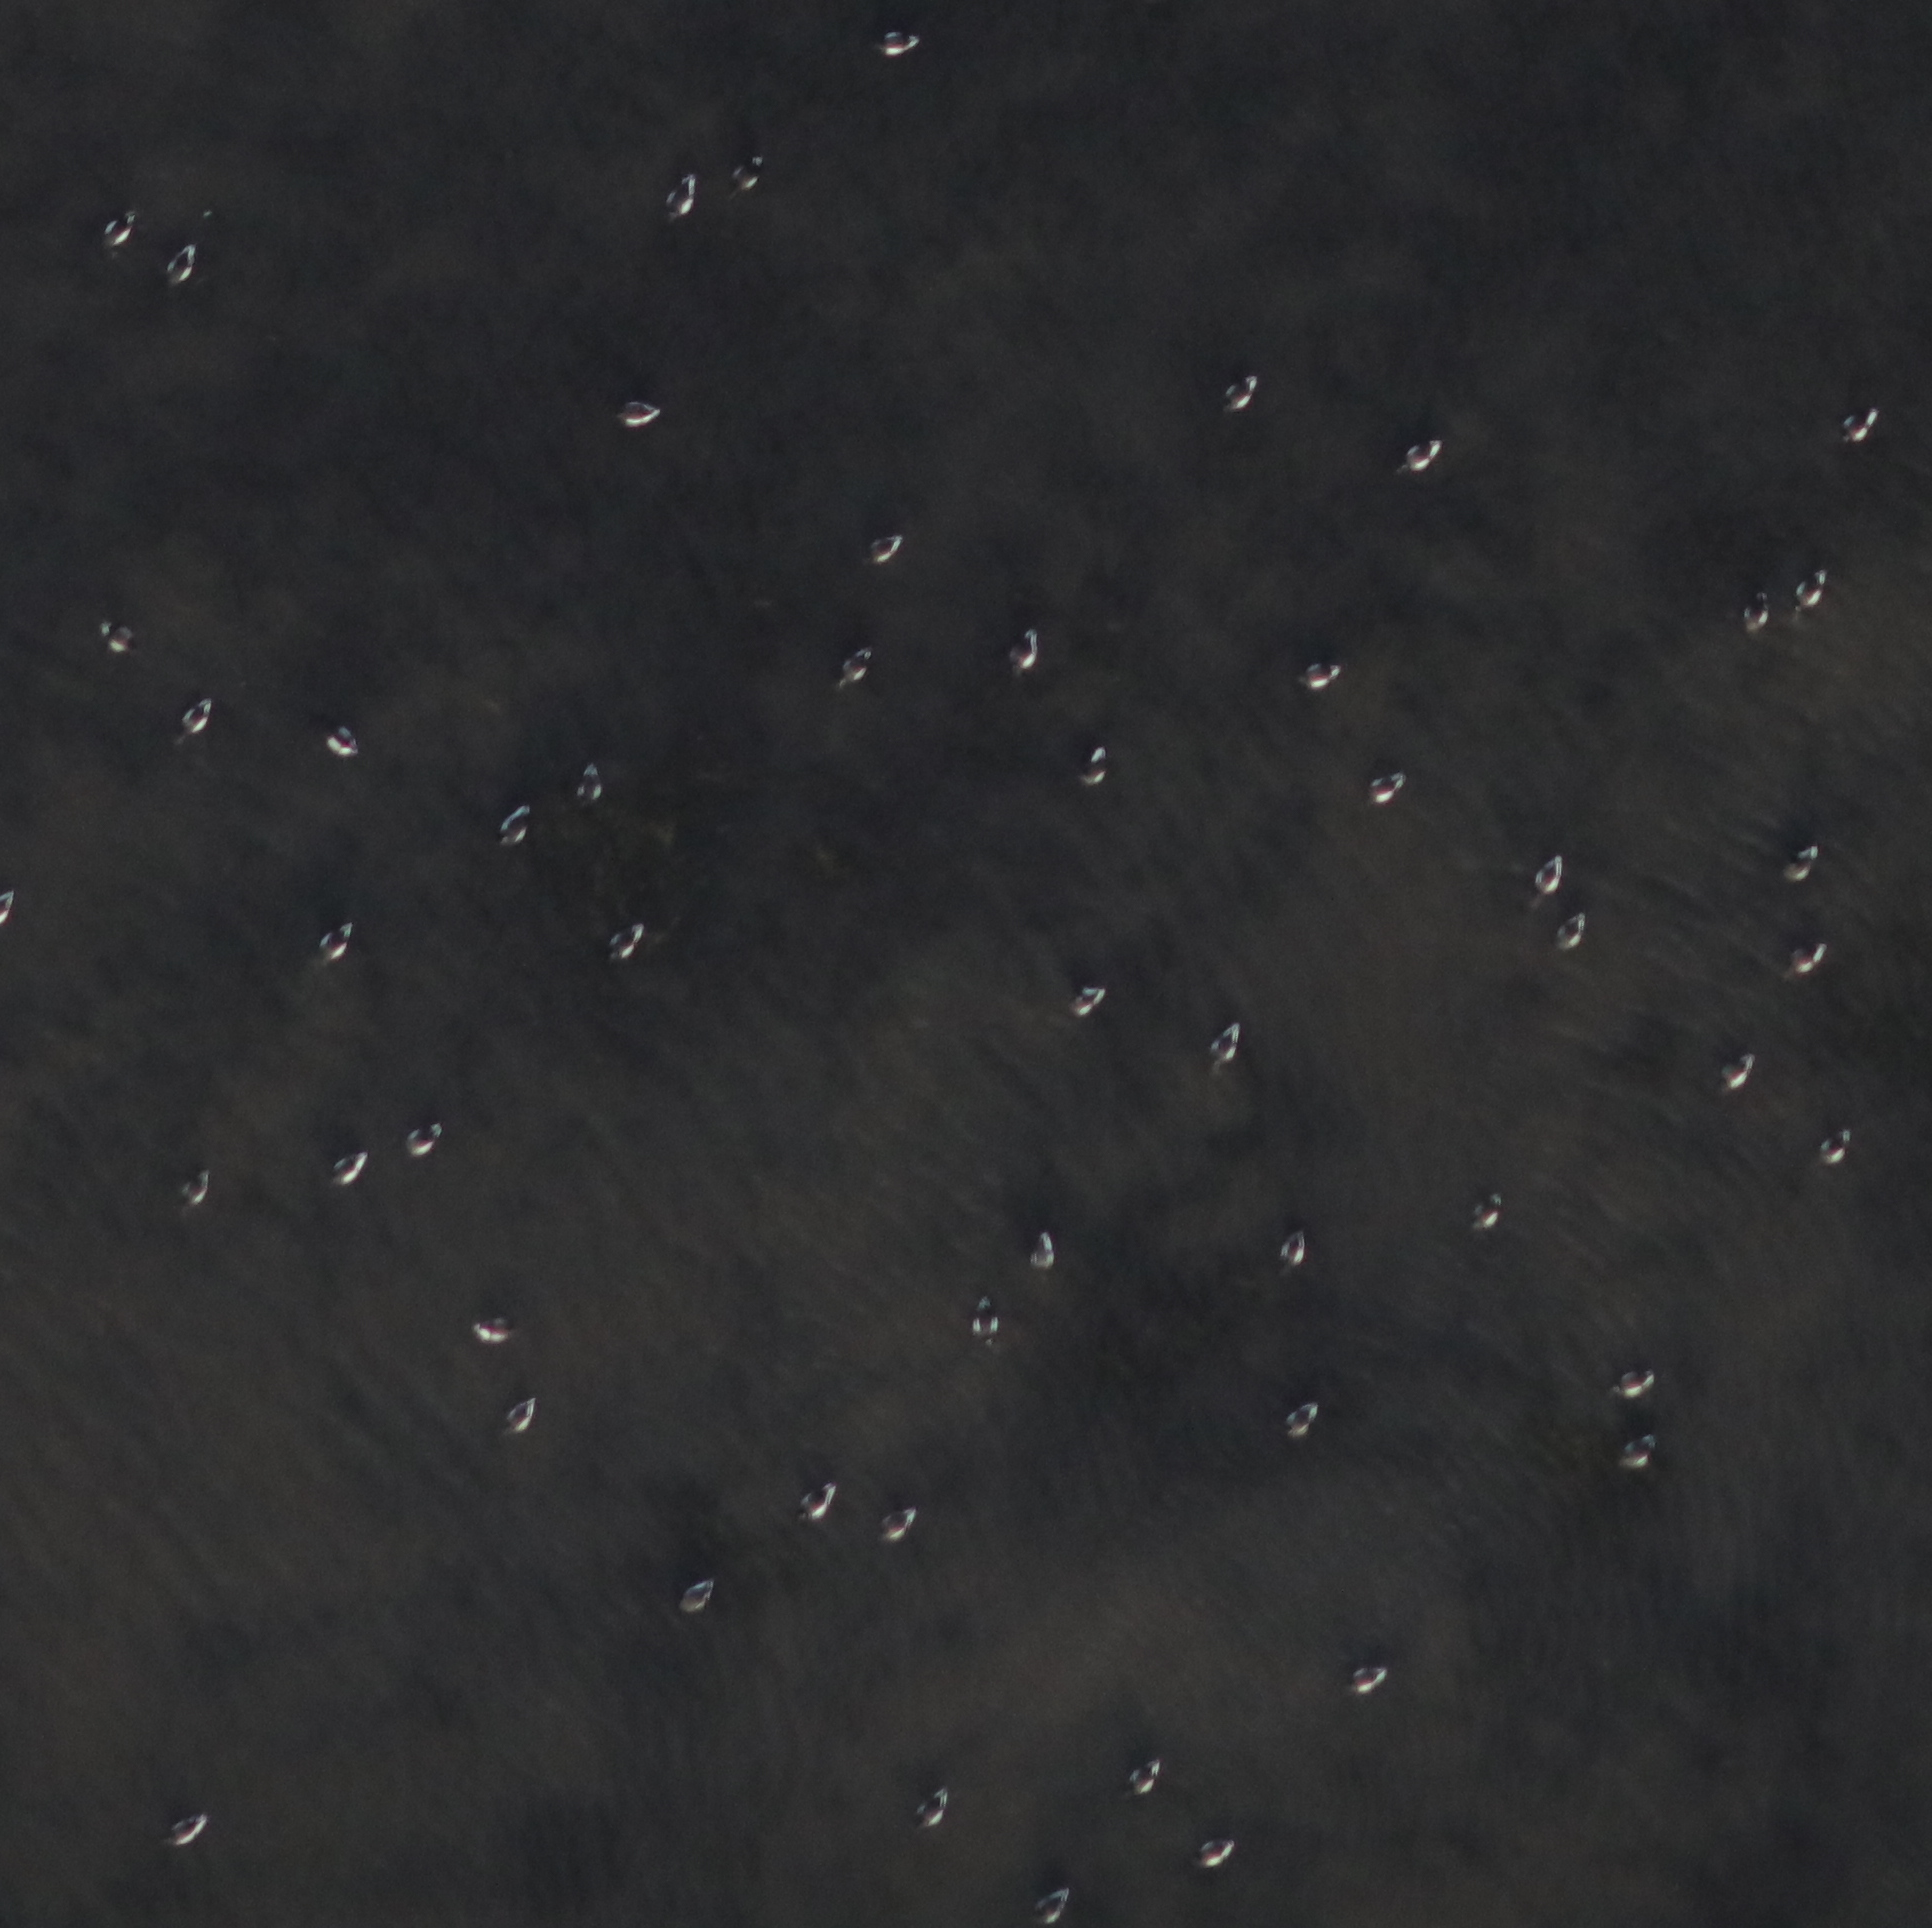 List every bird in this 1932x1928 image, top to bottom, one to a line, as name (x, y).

brant (897, 43)
brant (745, 178)
brant (678, 198)
brant (118, 230)
brant (179, 268)
brant (1235, 400)
brant (634, 412)
brant (1858, 426)
brant (1420, 460)
brant (895, 547)
brant (1808, 591)
brant (1761, 617)
brant (119, 636)
brant (1021, 653)
brant (851, 666)
brant (1318, 675)
brant (196, 718)
brant (348, 740)
brant (1094, 767)
brant (588, 788)
brant (1386, 790)
brant (515, 826)
brant (1799, 863)
brant (1548, 877)
brant (1571, 931)
brant (627, 941)
brant (332, 943)
brant (1805, 958)
brant (1086, 1000)
brant (1226, 1045)
brant (1737, 1072)
brant (418, 1140)
brant (1834, 1148)
brant (347, 1168)
brant (194, 1190)
brant (1487, 1211)
brant (1044, 1248)
brant (1291, 1249)
brant (993, 1322)
brant (498, 1328)
brant (1633, 1383)
brant (518, 1418)
brant (1301, 1420)
brant (1636, 1451)
brant (815, 1502)
brant (896, 1525)
brant (695, 1598)
brant (1367, 1679)
brant (1142, 1778)
brant (931, 1808)
brant (186, 1834)
brant (1215, 1852)
brant (1049, 1905)